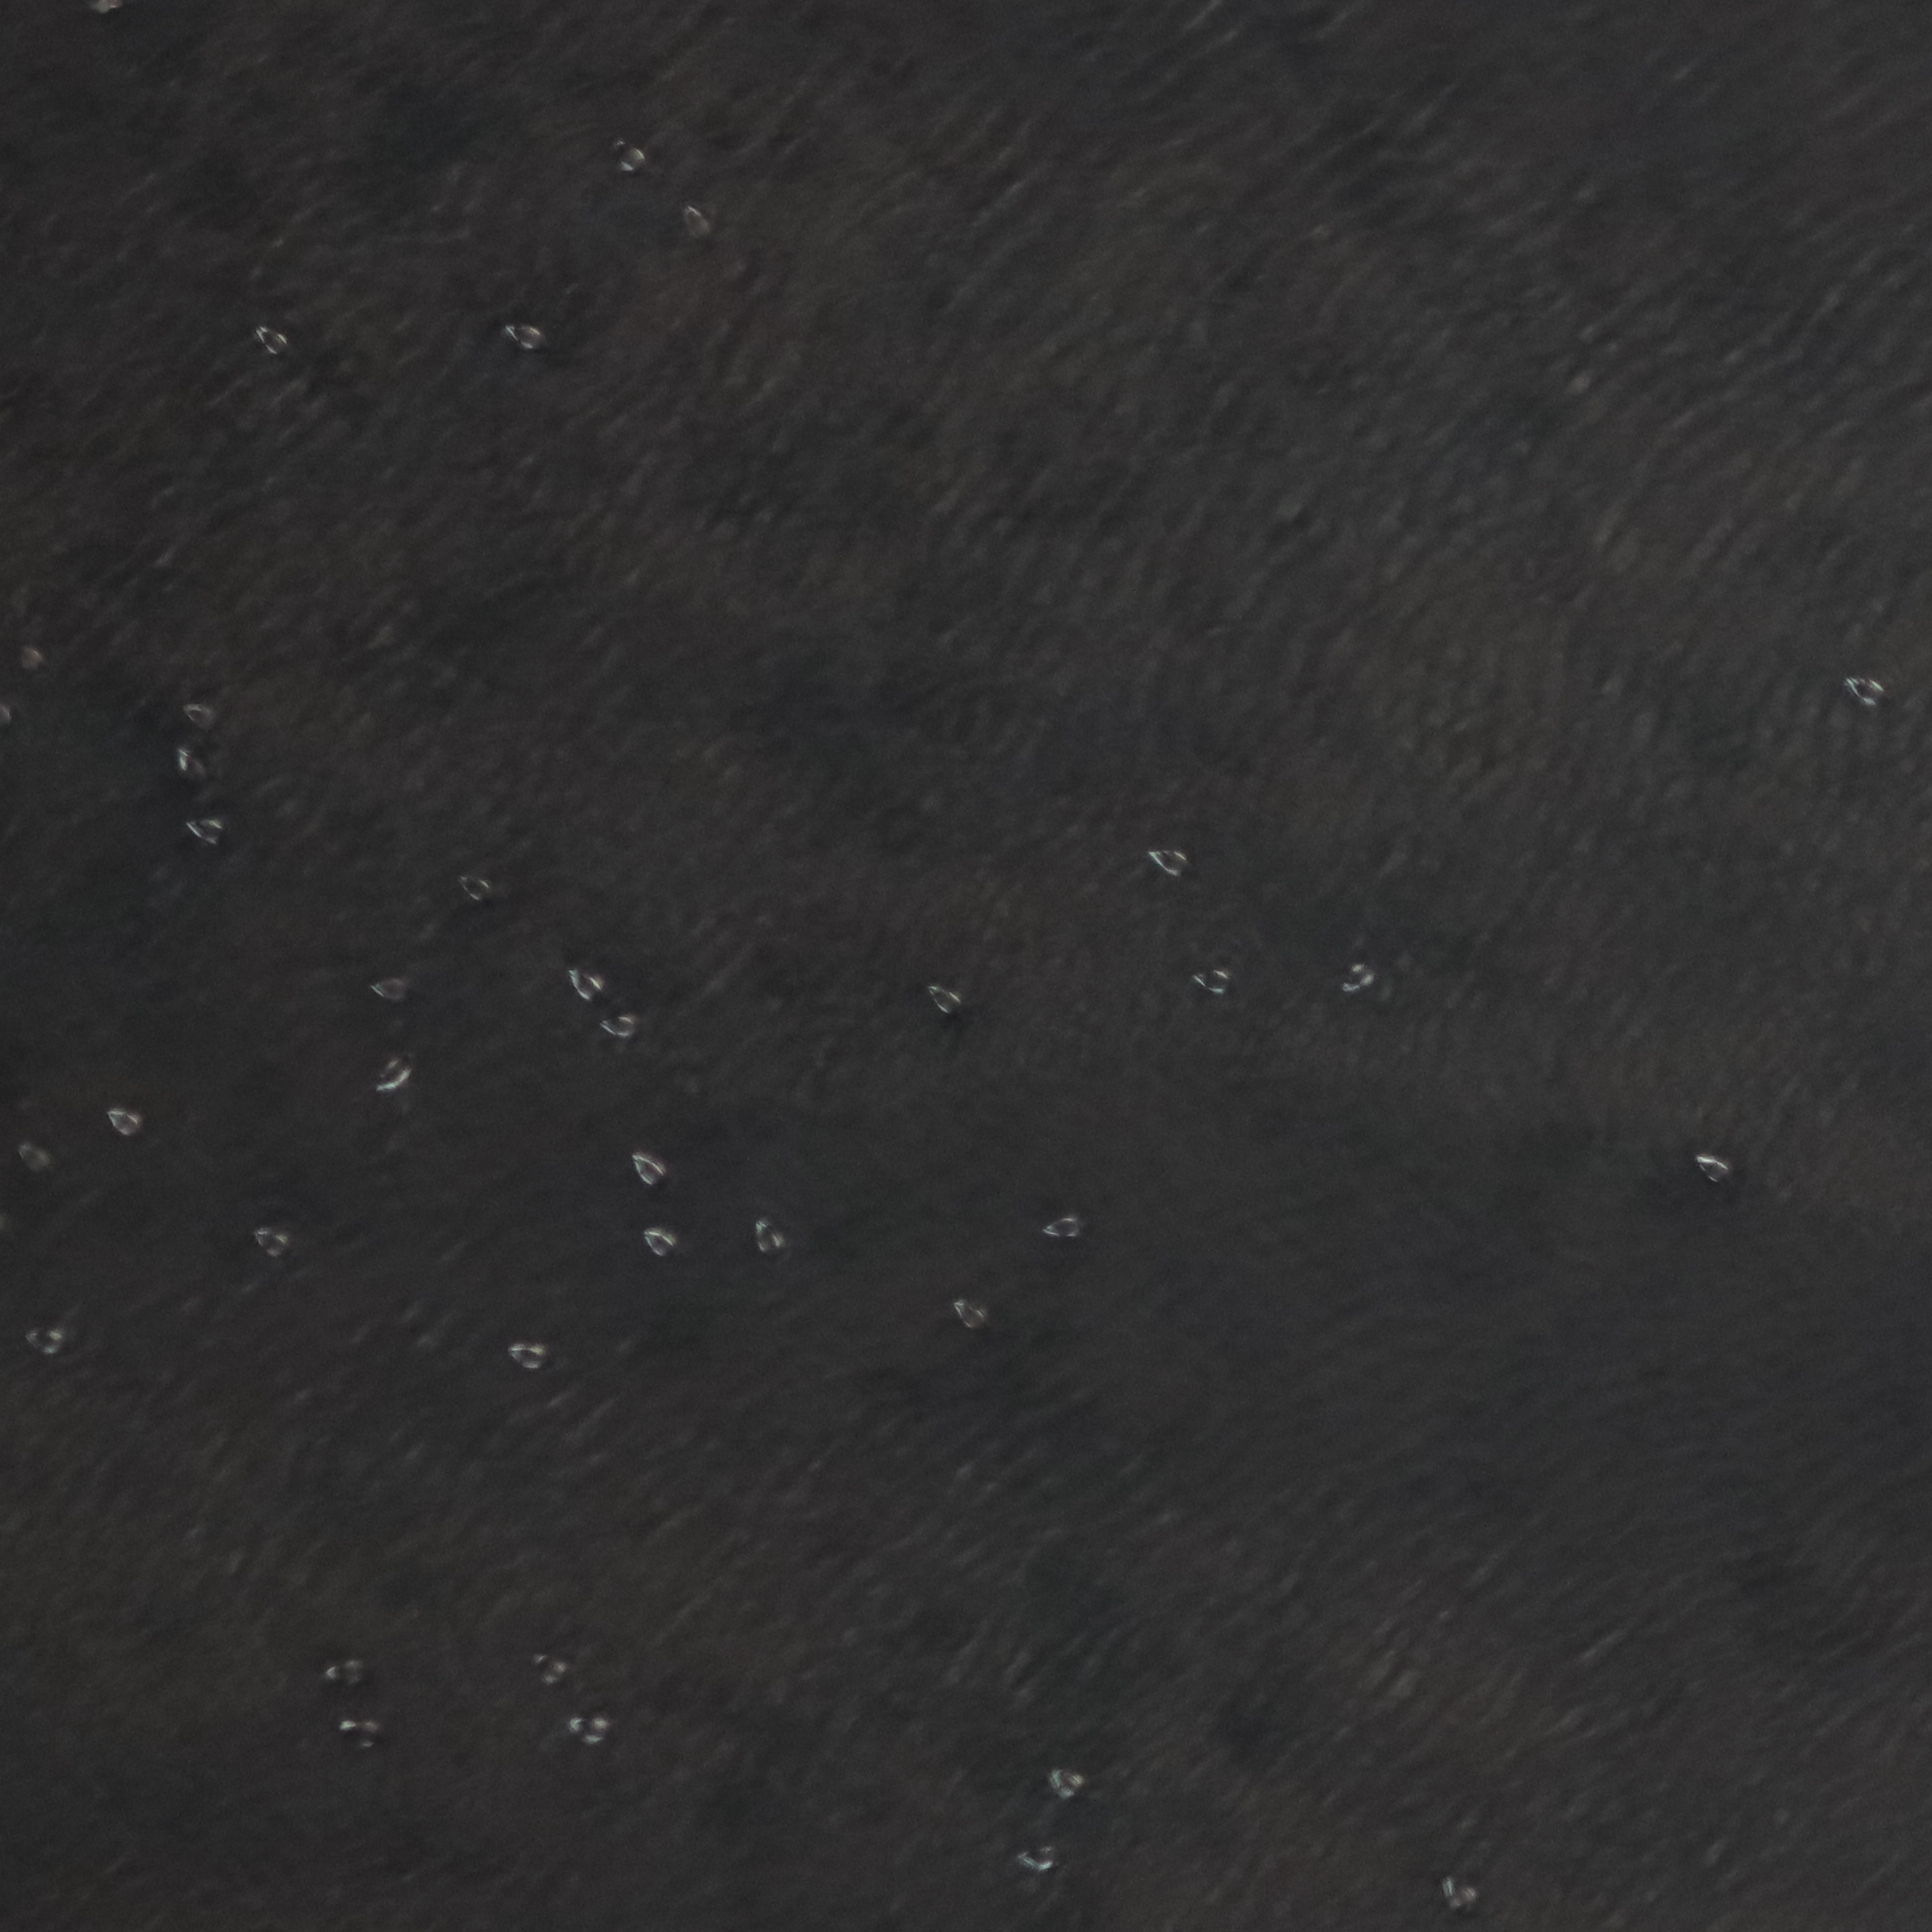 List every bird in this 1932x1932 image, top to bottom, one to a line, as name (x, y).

brant (633, 158)
brant (698, 222)
brant (529, 335)
brant (274, 340)
brant (1869, 691)
brant (201, 720)
brant (190, 766)
brant (209, 831)
brant (1170, 862)
brant (478, 888)
brant (1357, 979)
brant (1215, 981)
brant (589, 985)
brant (394, 988)
brant (946, 1001)
brant (624, 1024)
brant (396, 1074)
brant (125, 1123)
brant (36, 1161)
brant (1716, 1169)
brant (652, 1170)
brant (1064, 1231)
brant (771, 1239)
brant (275, 1242)
brant (663, 1243)
brant (972, 1315)
brant (45, 1333)
brant (532, 1356)
brant (547, 1666)
brant (346, 1674)
brant (592, 1727)
brant (363, 1730)
brant (1069, 1781)
brant (1039, 1858)
brant (1460, 1892)